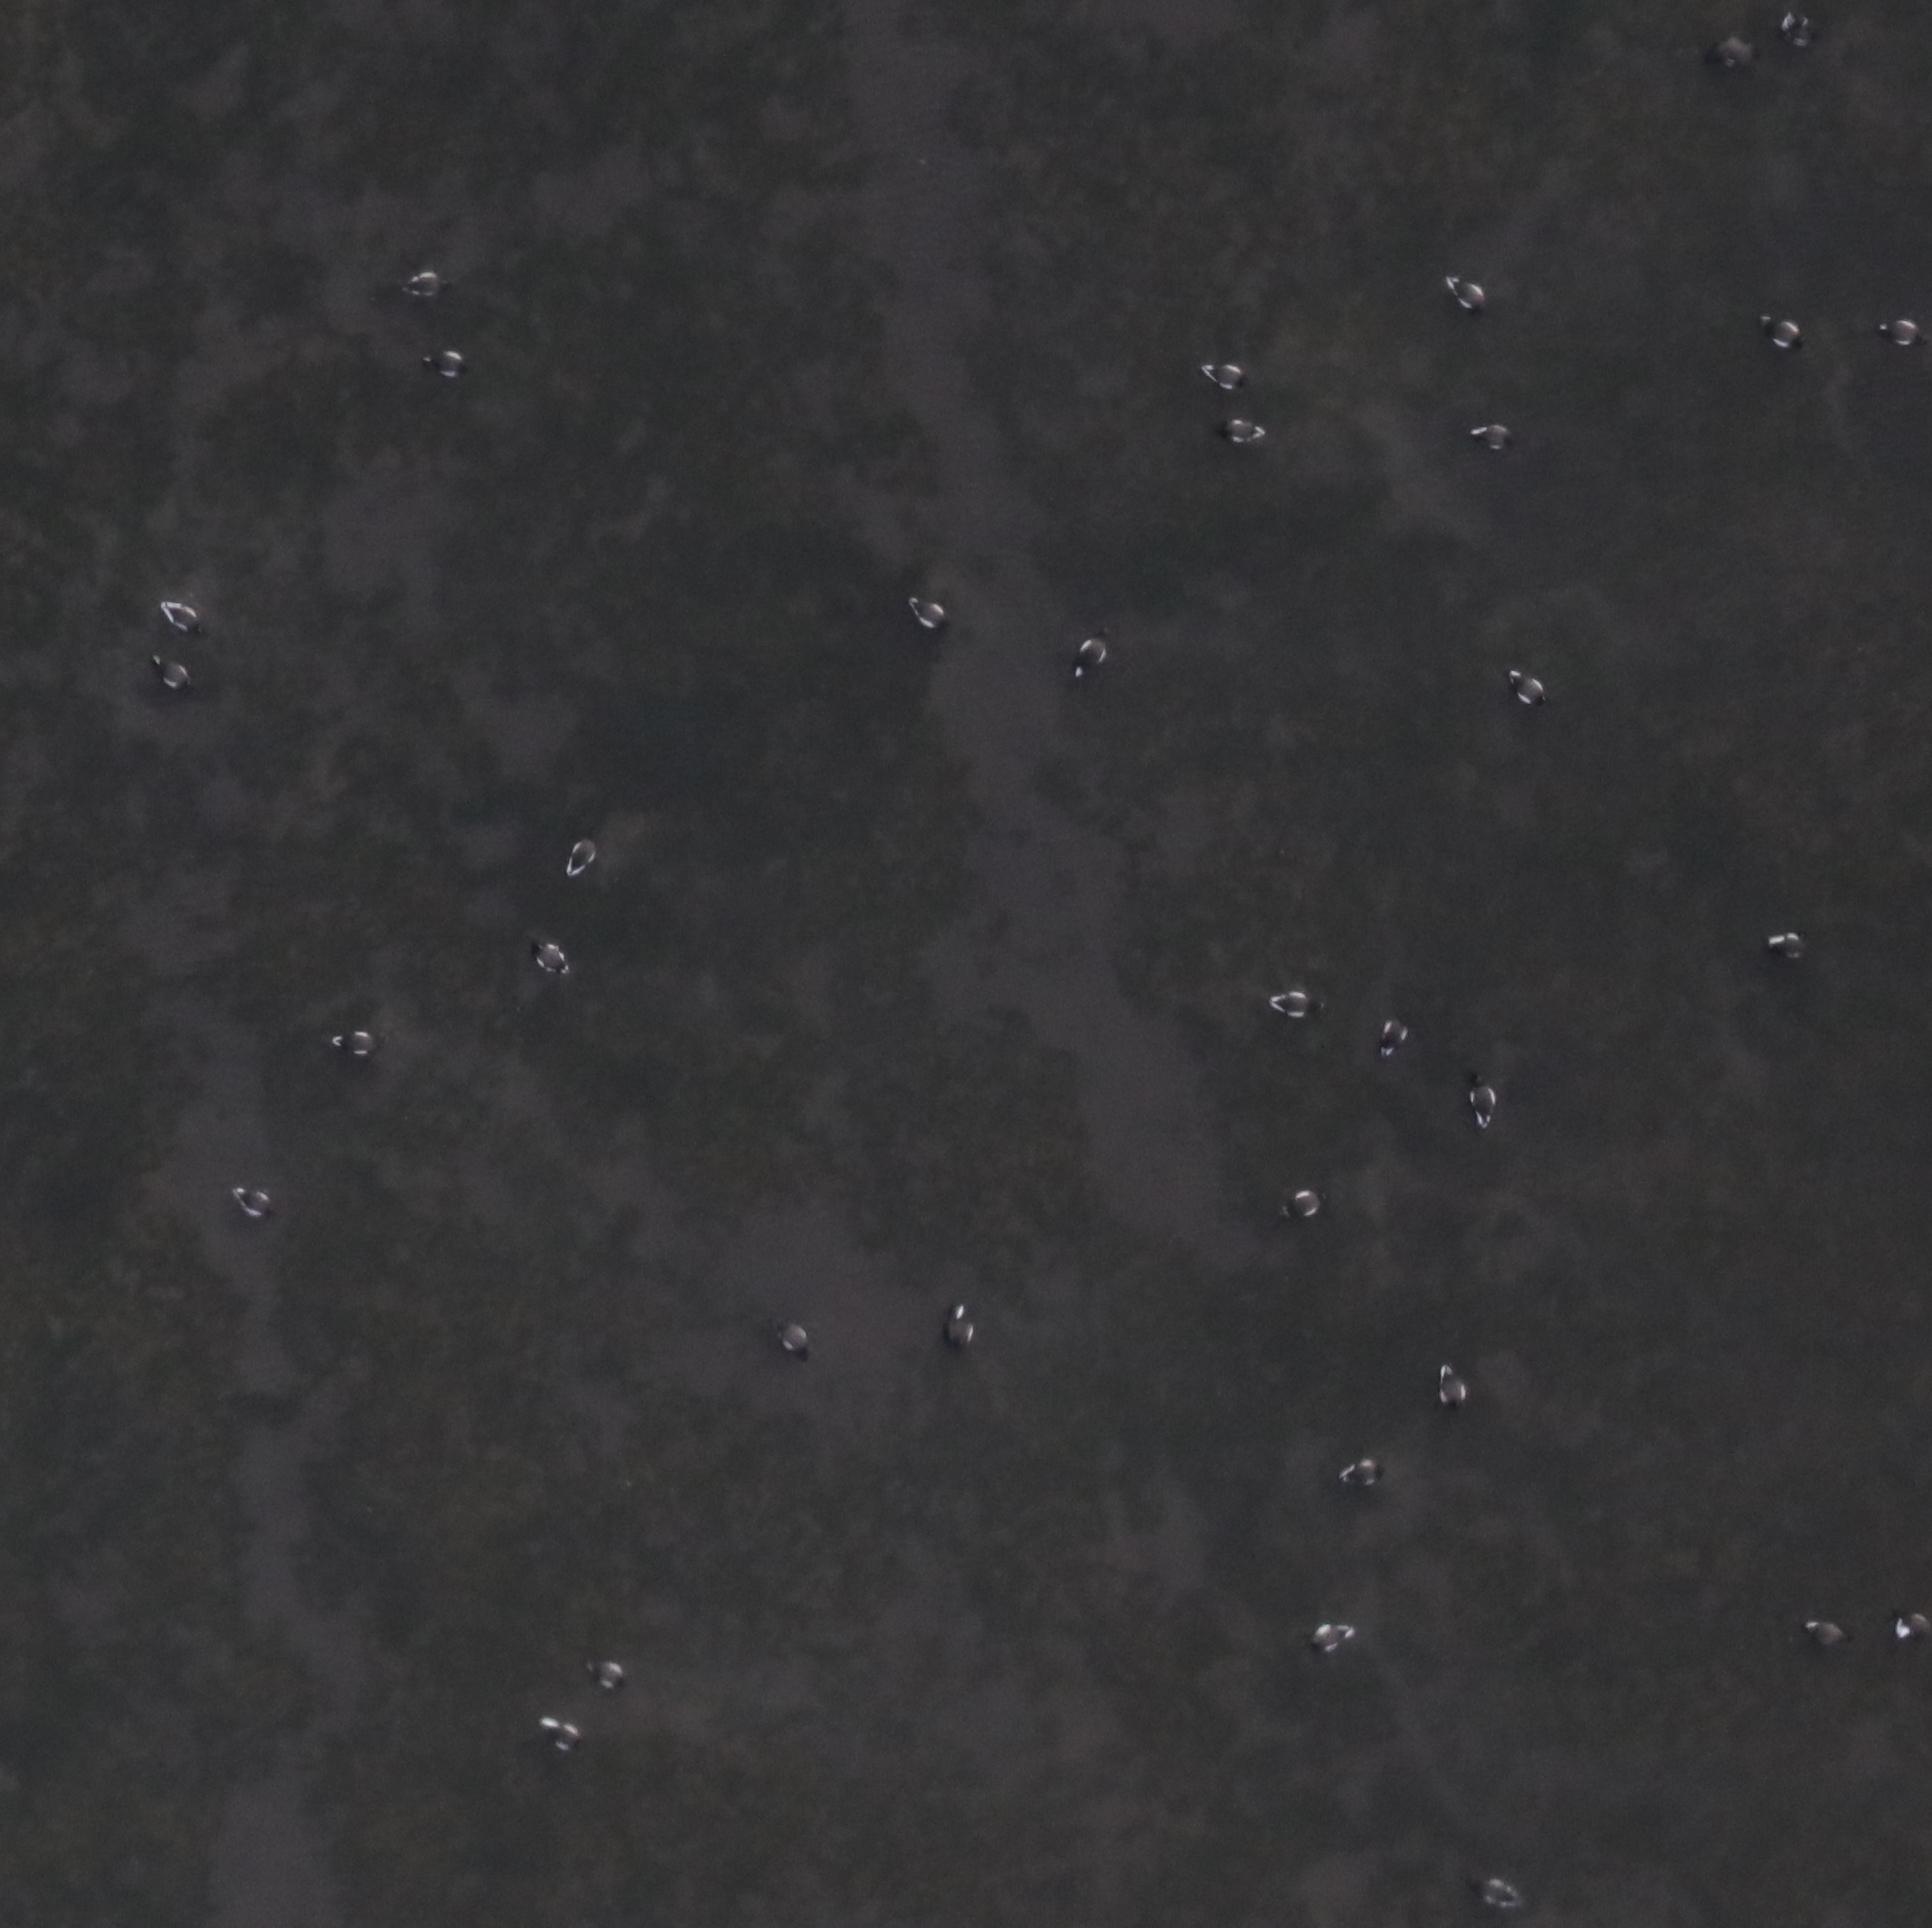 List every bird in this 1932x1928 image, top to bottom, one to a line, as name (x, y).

other bird (1794, 34)
other bird (1721, 55)
brant (427, 285)
brant (1466, 295)
brant (1902, 334)
brant (1784, 335)
brant (447, 365)
brant (1226, 377)
brant (1243, 431)
brant (1493, 437)
brant (929, 614)
brant (182, 619)
brant (1091, 656)
brant (173, 675)
brant (1530, 691)
brant (584, 856)
brant (1786, 946)
brant (550, 959)
brant (1296, 1004)
brant (1392, 1034)
brant (359, 1044)
brant (1482, 1102)
brant (255, 1202)
brant (1305, 1204)
brant (959, 1328)
brant (794, 1340)
brant (1451, 1388)
brant (1363, 1473)
brant (1909, 1627)
brant (1826, 1635)
brant (1330, 1639)
brant (607, 1677)
brant (565, 1734)
brant (1501, 1895)